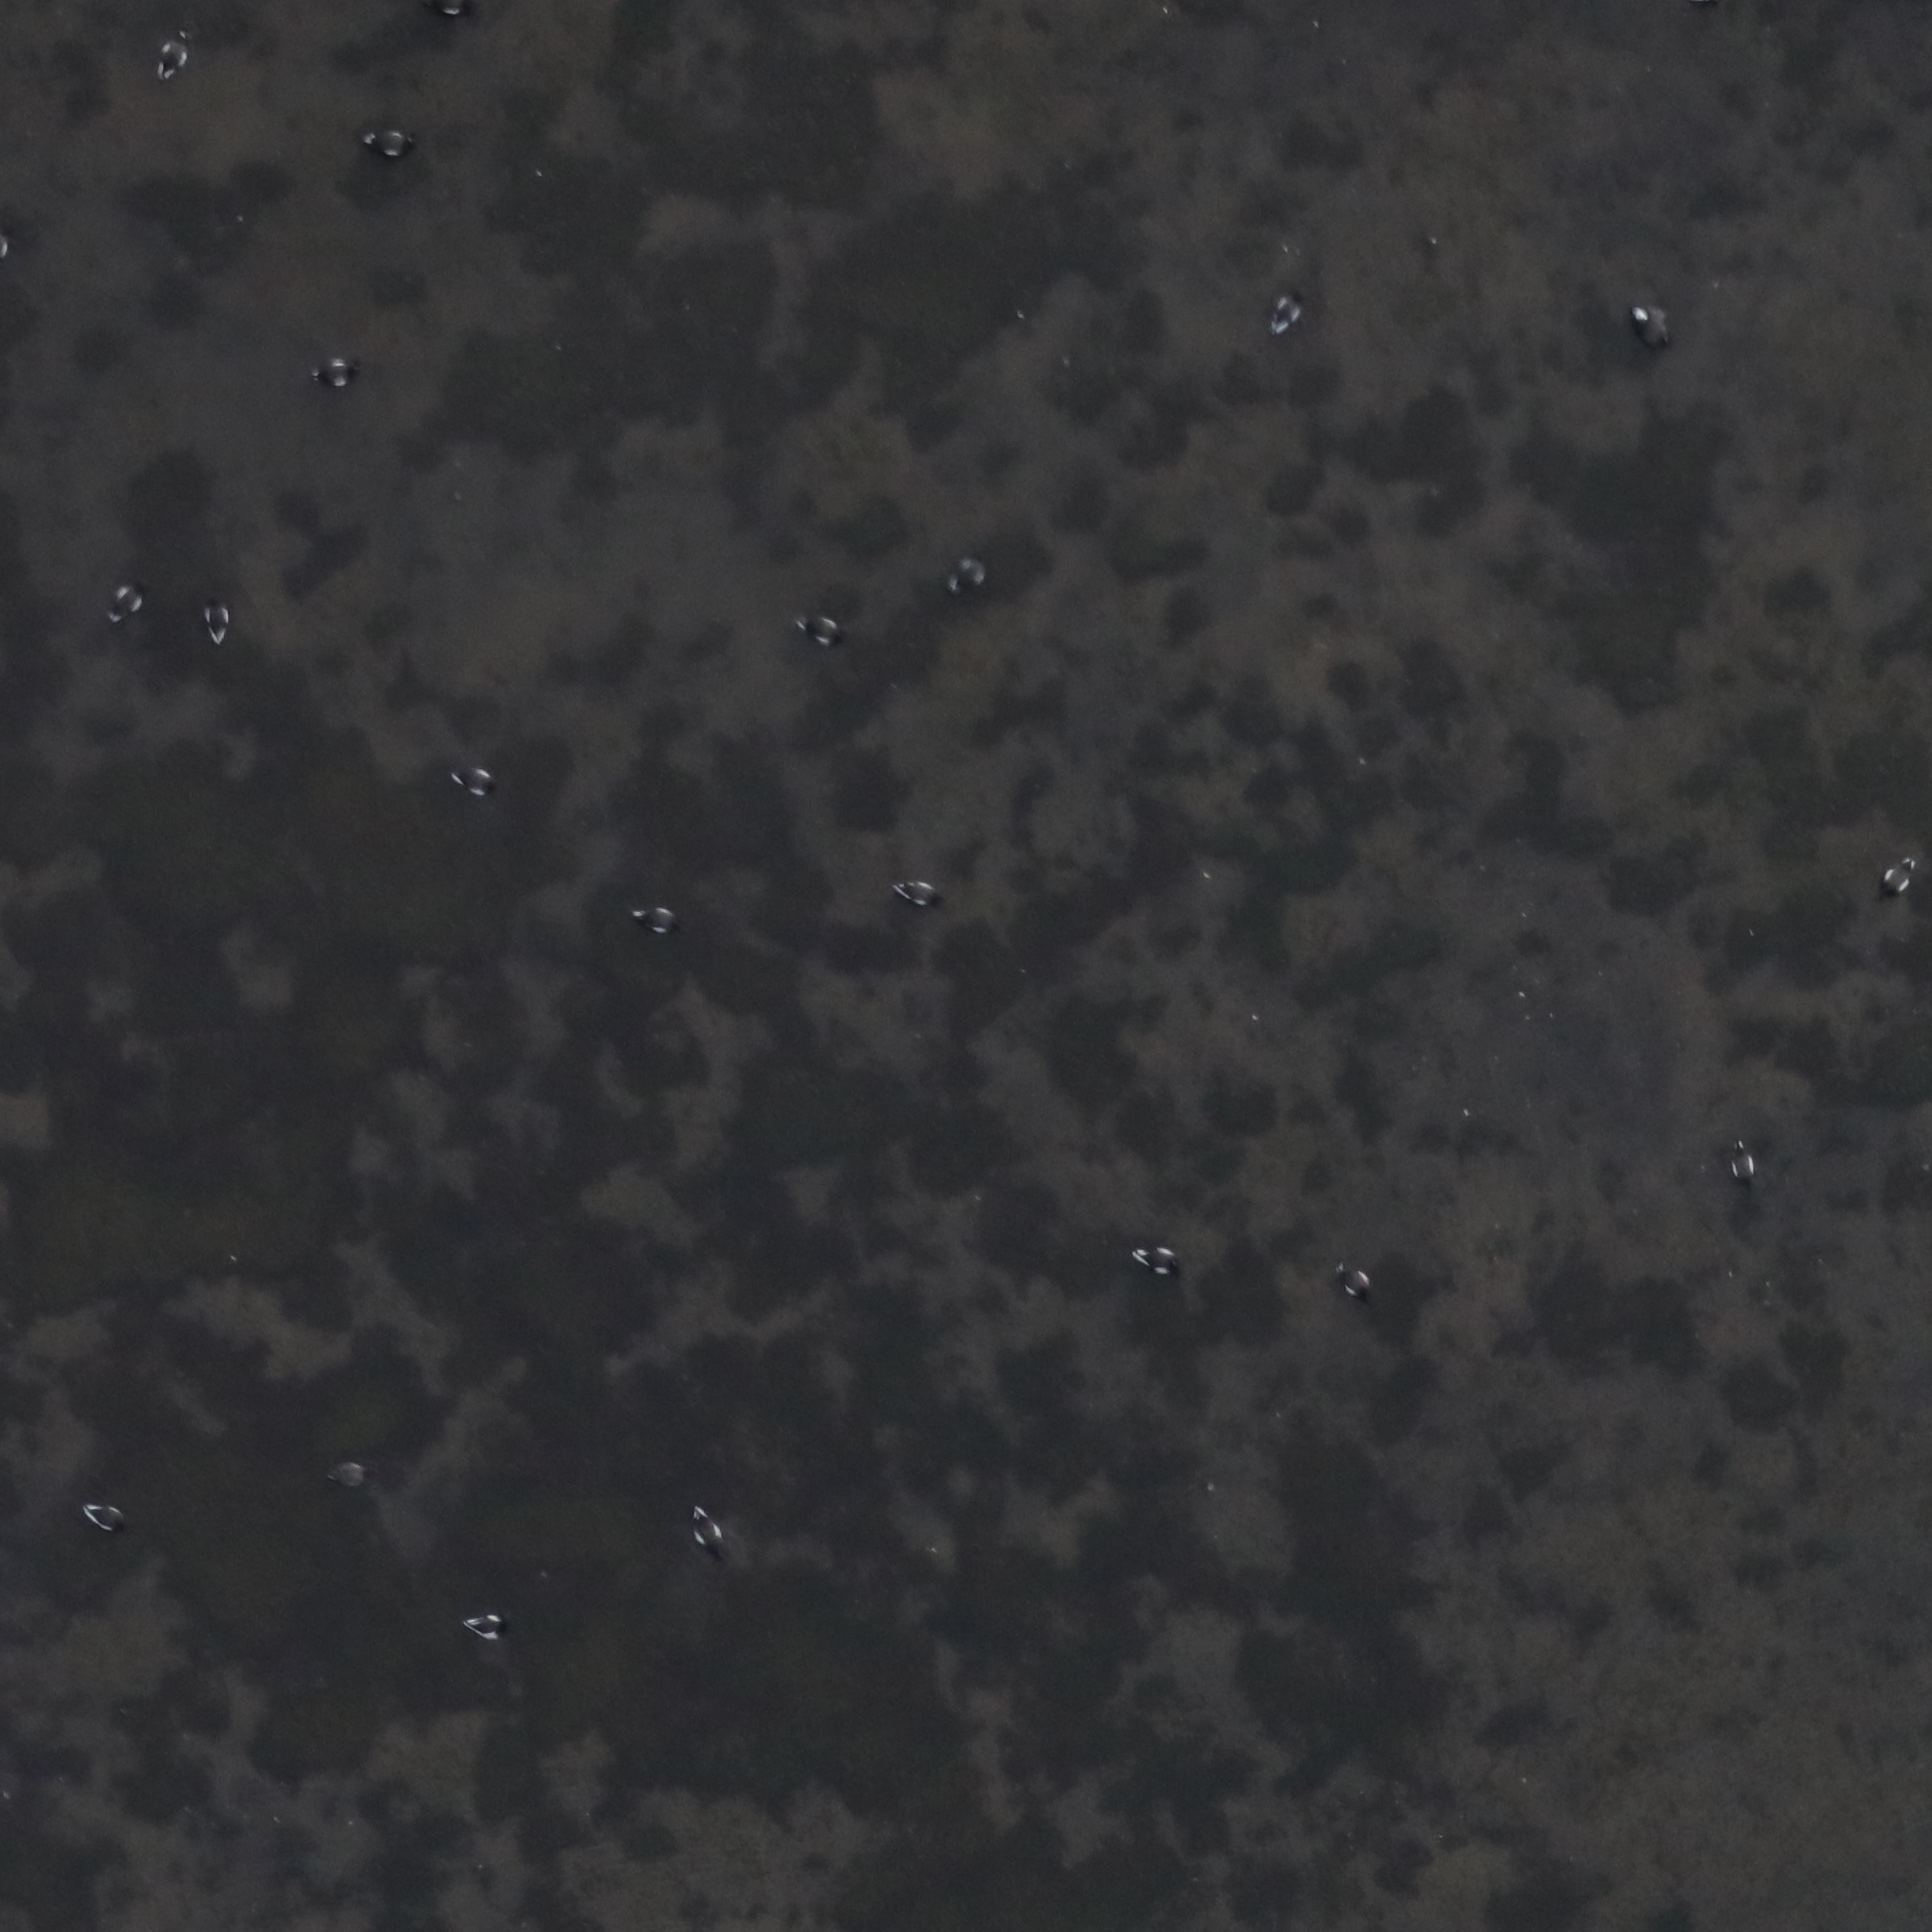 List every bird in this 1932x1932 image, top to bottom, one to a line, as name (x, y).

brant (450, 3)
brant (171, 49)
brant (390, 141)
brant (1286, 310)
brant (1652, 327)
brant (337, 374)
brant (970, 575)
brant (127, 603)
brant (215, 618)
brant (822, 630)
brant (475, 781)
brant (1899, 877)
brant (919, 893)
brant (657, 920)
brant (1742, 1165)
brant (1159, 1262)
brant (1357, 1283)
brant (348, 1475)
brant (106, 1520)
brant (706, 1531)
brant (486, 1629)